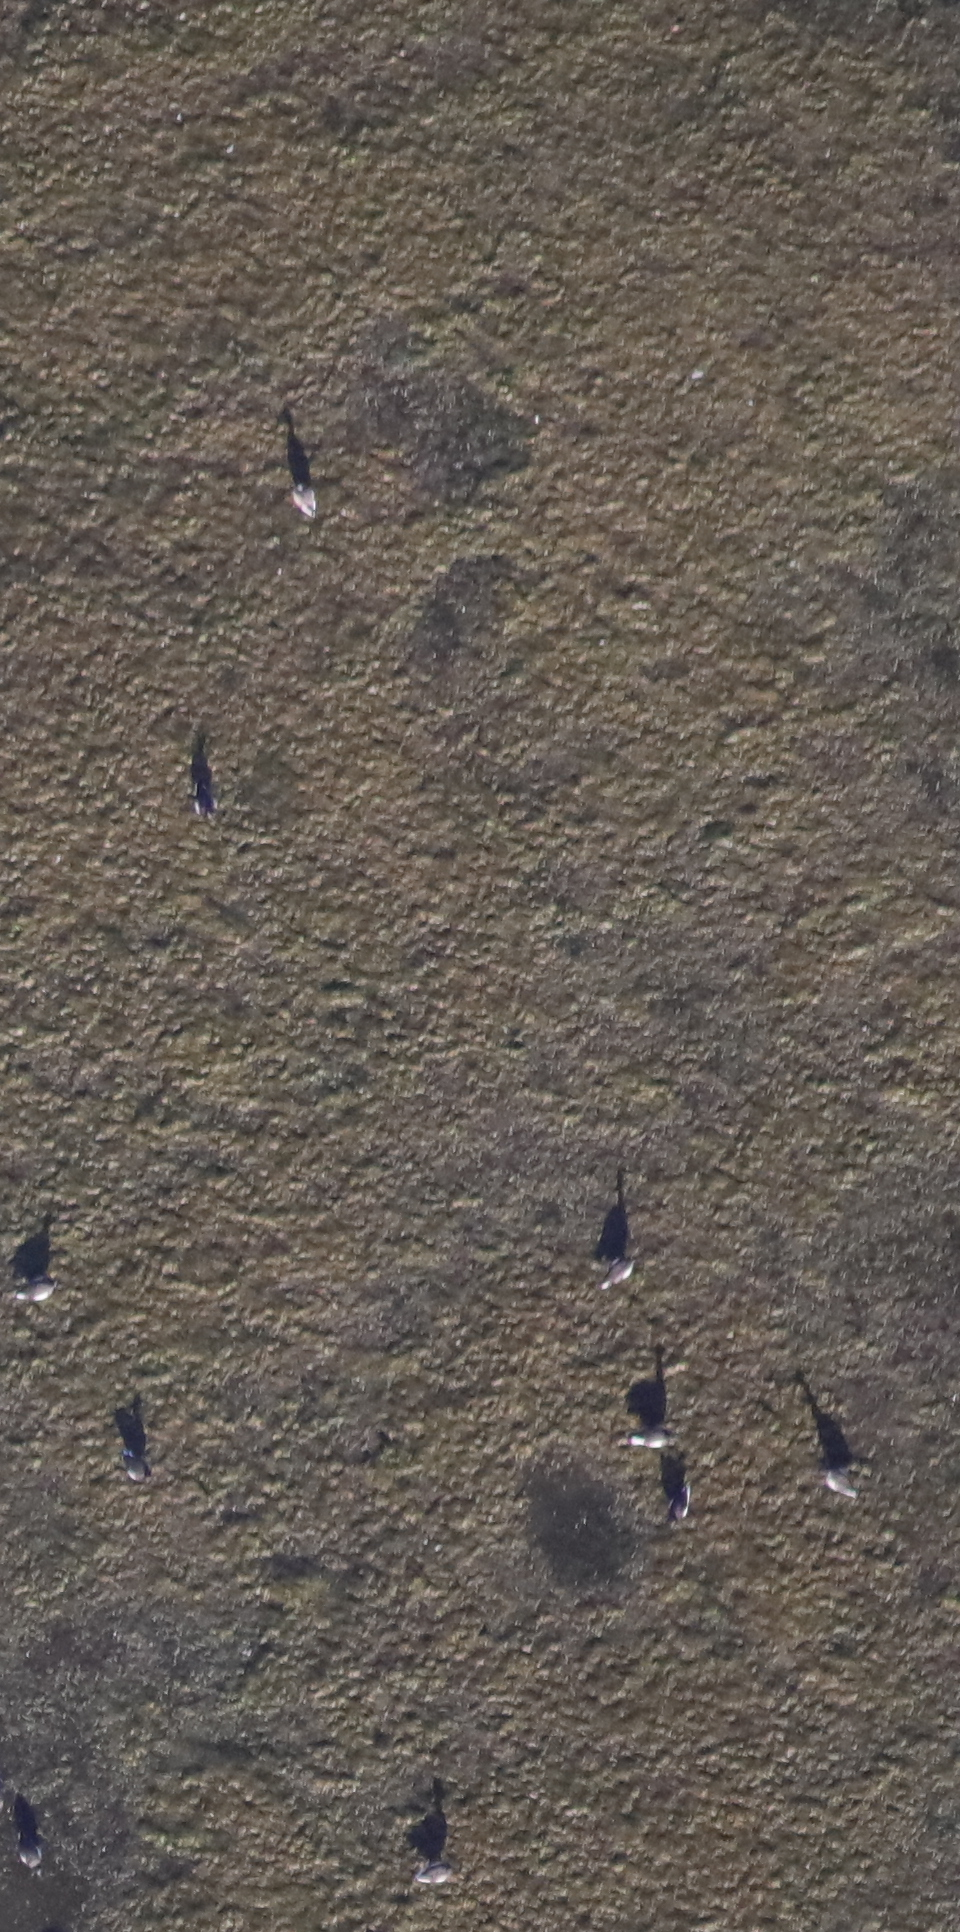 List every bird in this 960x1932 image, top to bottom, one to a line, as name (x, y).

brant (305, 500)
brant (207, 804)
brant (619, 1270)
brant (41, 1289)
brant (650, 1438)
brant (136, 1464)
brant (838, 1483)
brant (678, 1505)
brant (39, 1856)
brant (434, 1872)